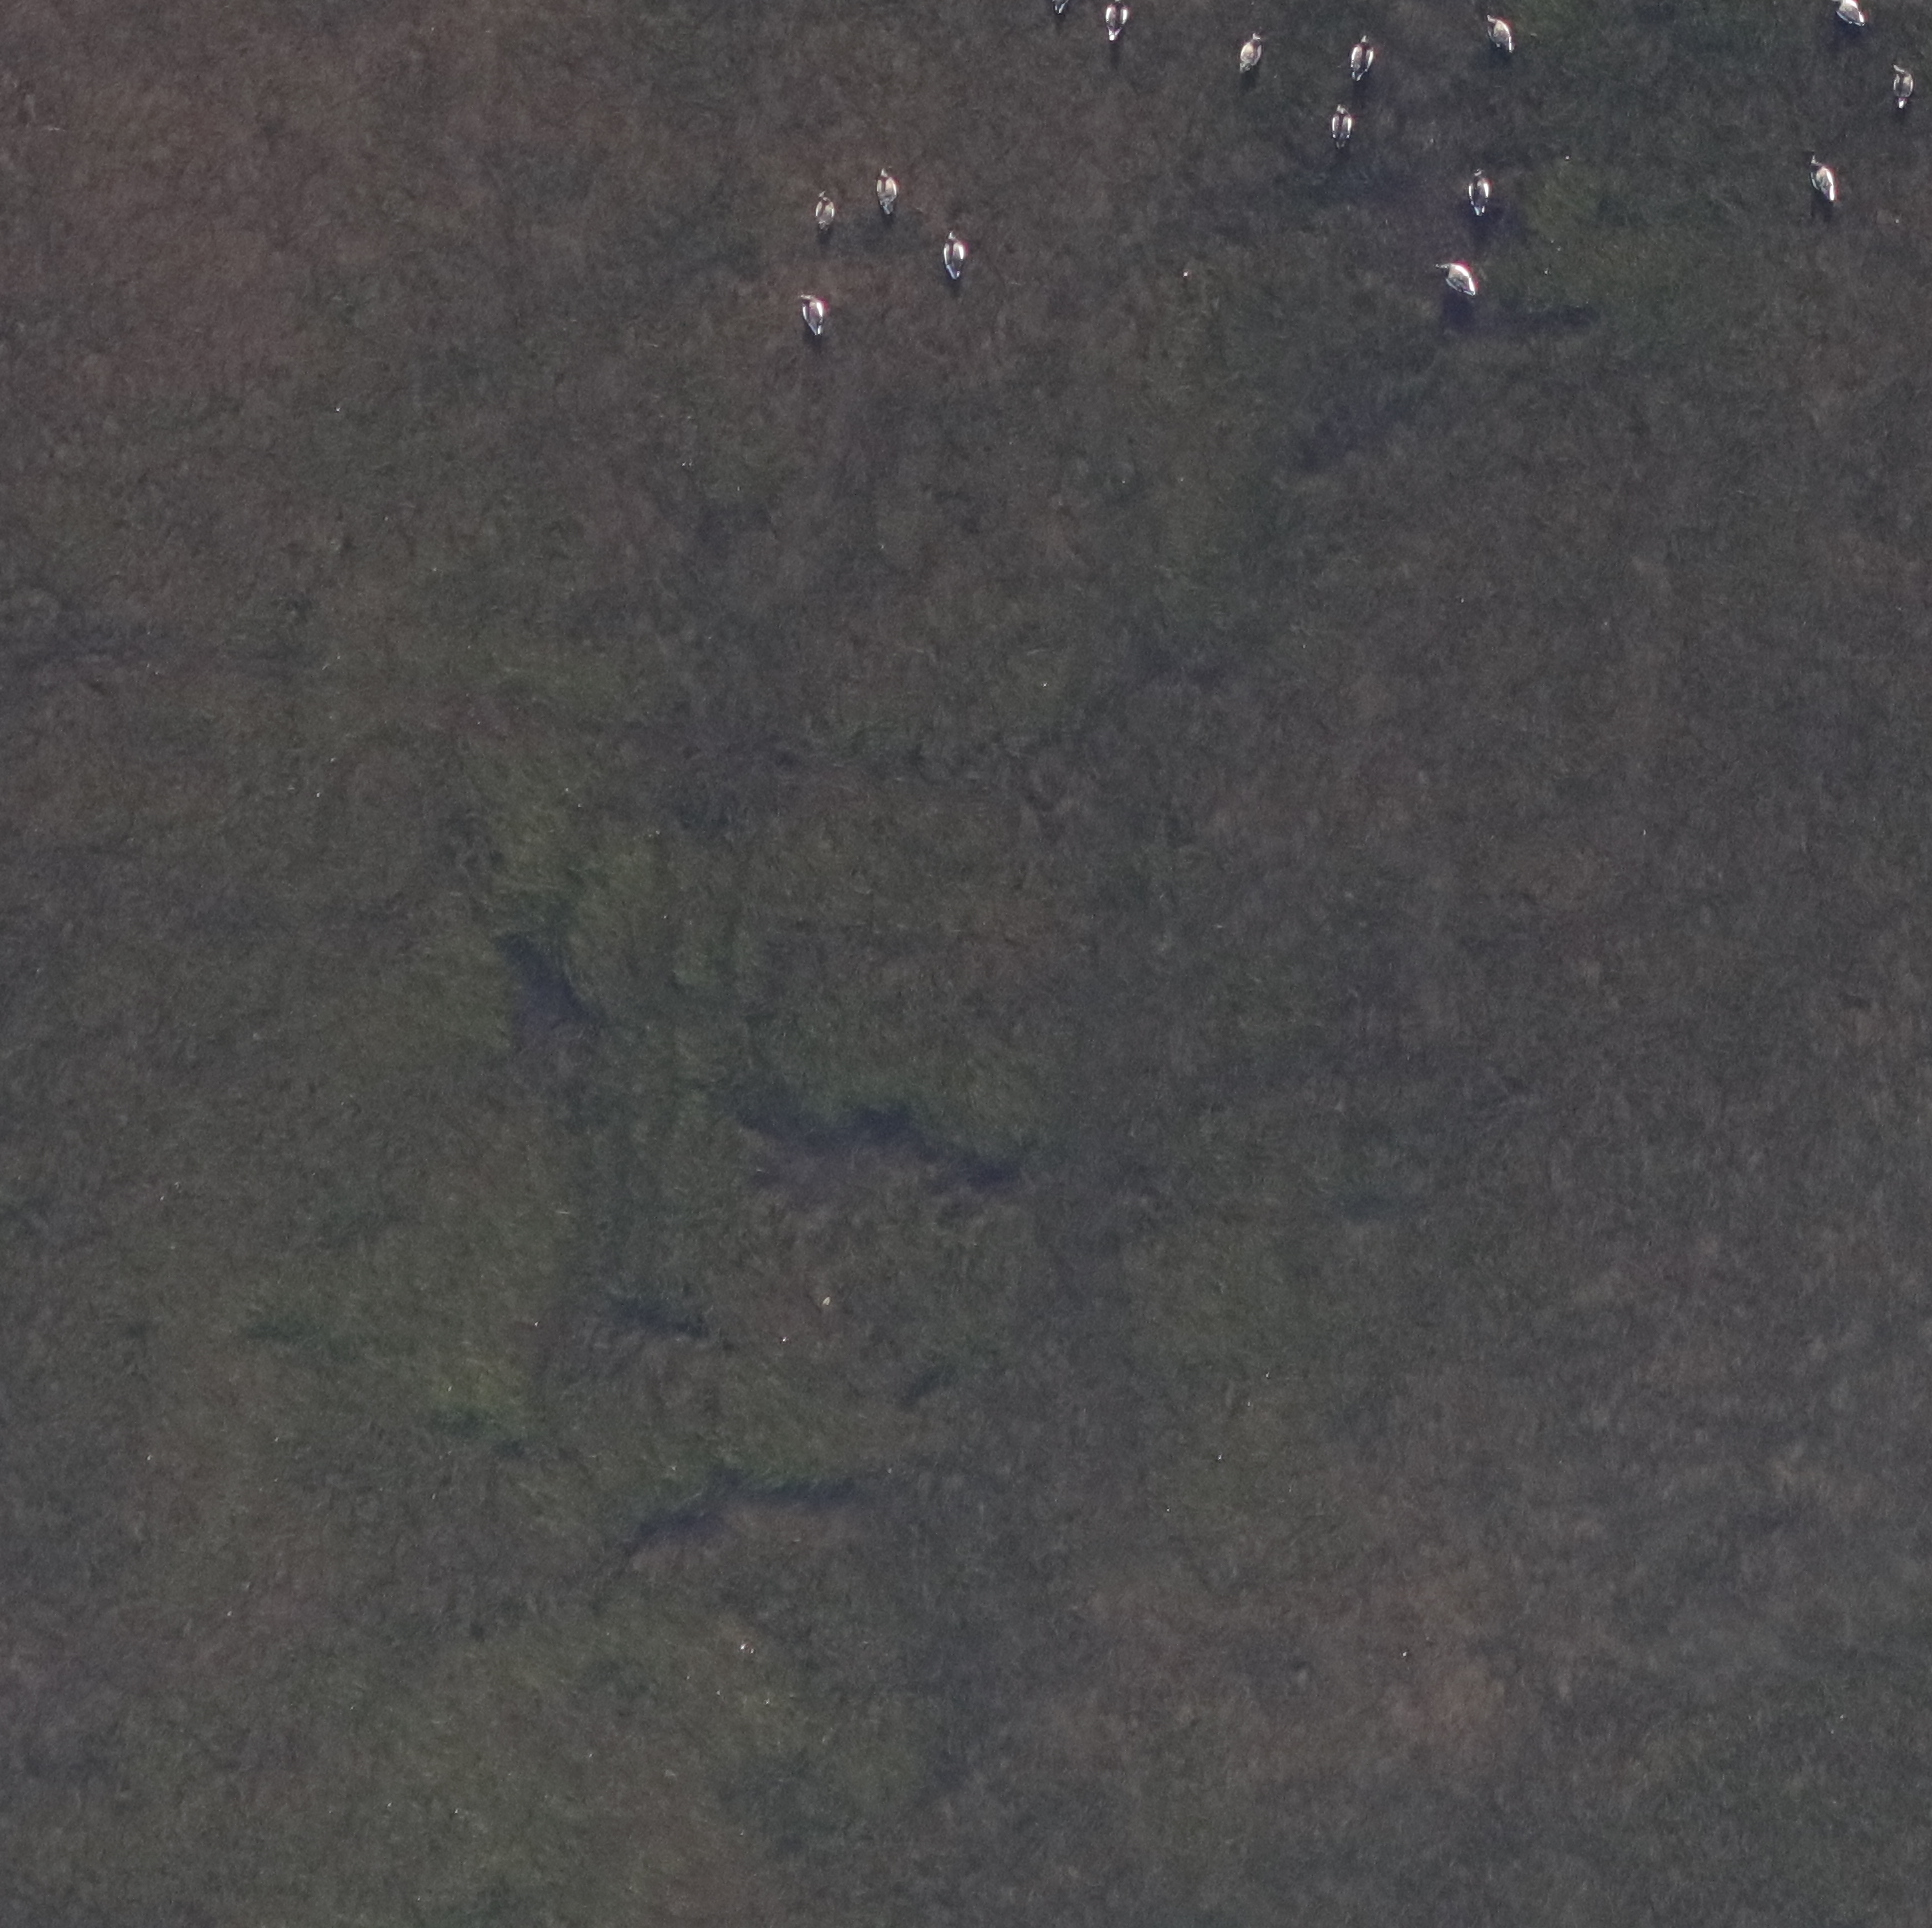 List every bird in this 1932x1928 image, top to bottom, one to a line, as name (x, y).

brant (1847, 9)
brant (1116, 19)
brant (1500, 33)
brant (1251, 53)
brant (1360, 57)
brant (1902, 85)
brant (1340, 127)
brant (1825, 180)
brant (884, 189)
brant (1478, 190)
brant (825, 213)
brant (954, 257)
brant (1459, 277)
brant (812, 310)